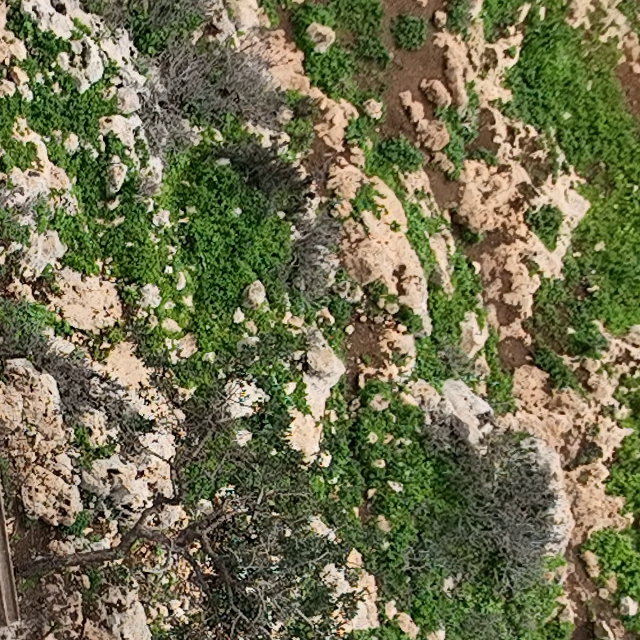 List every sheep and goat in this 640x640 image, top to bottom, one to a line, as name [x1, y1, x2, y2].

None